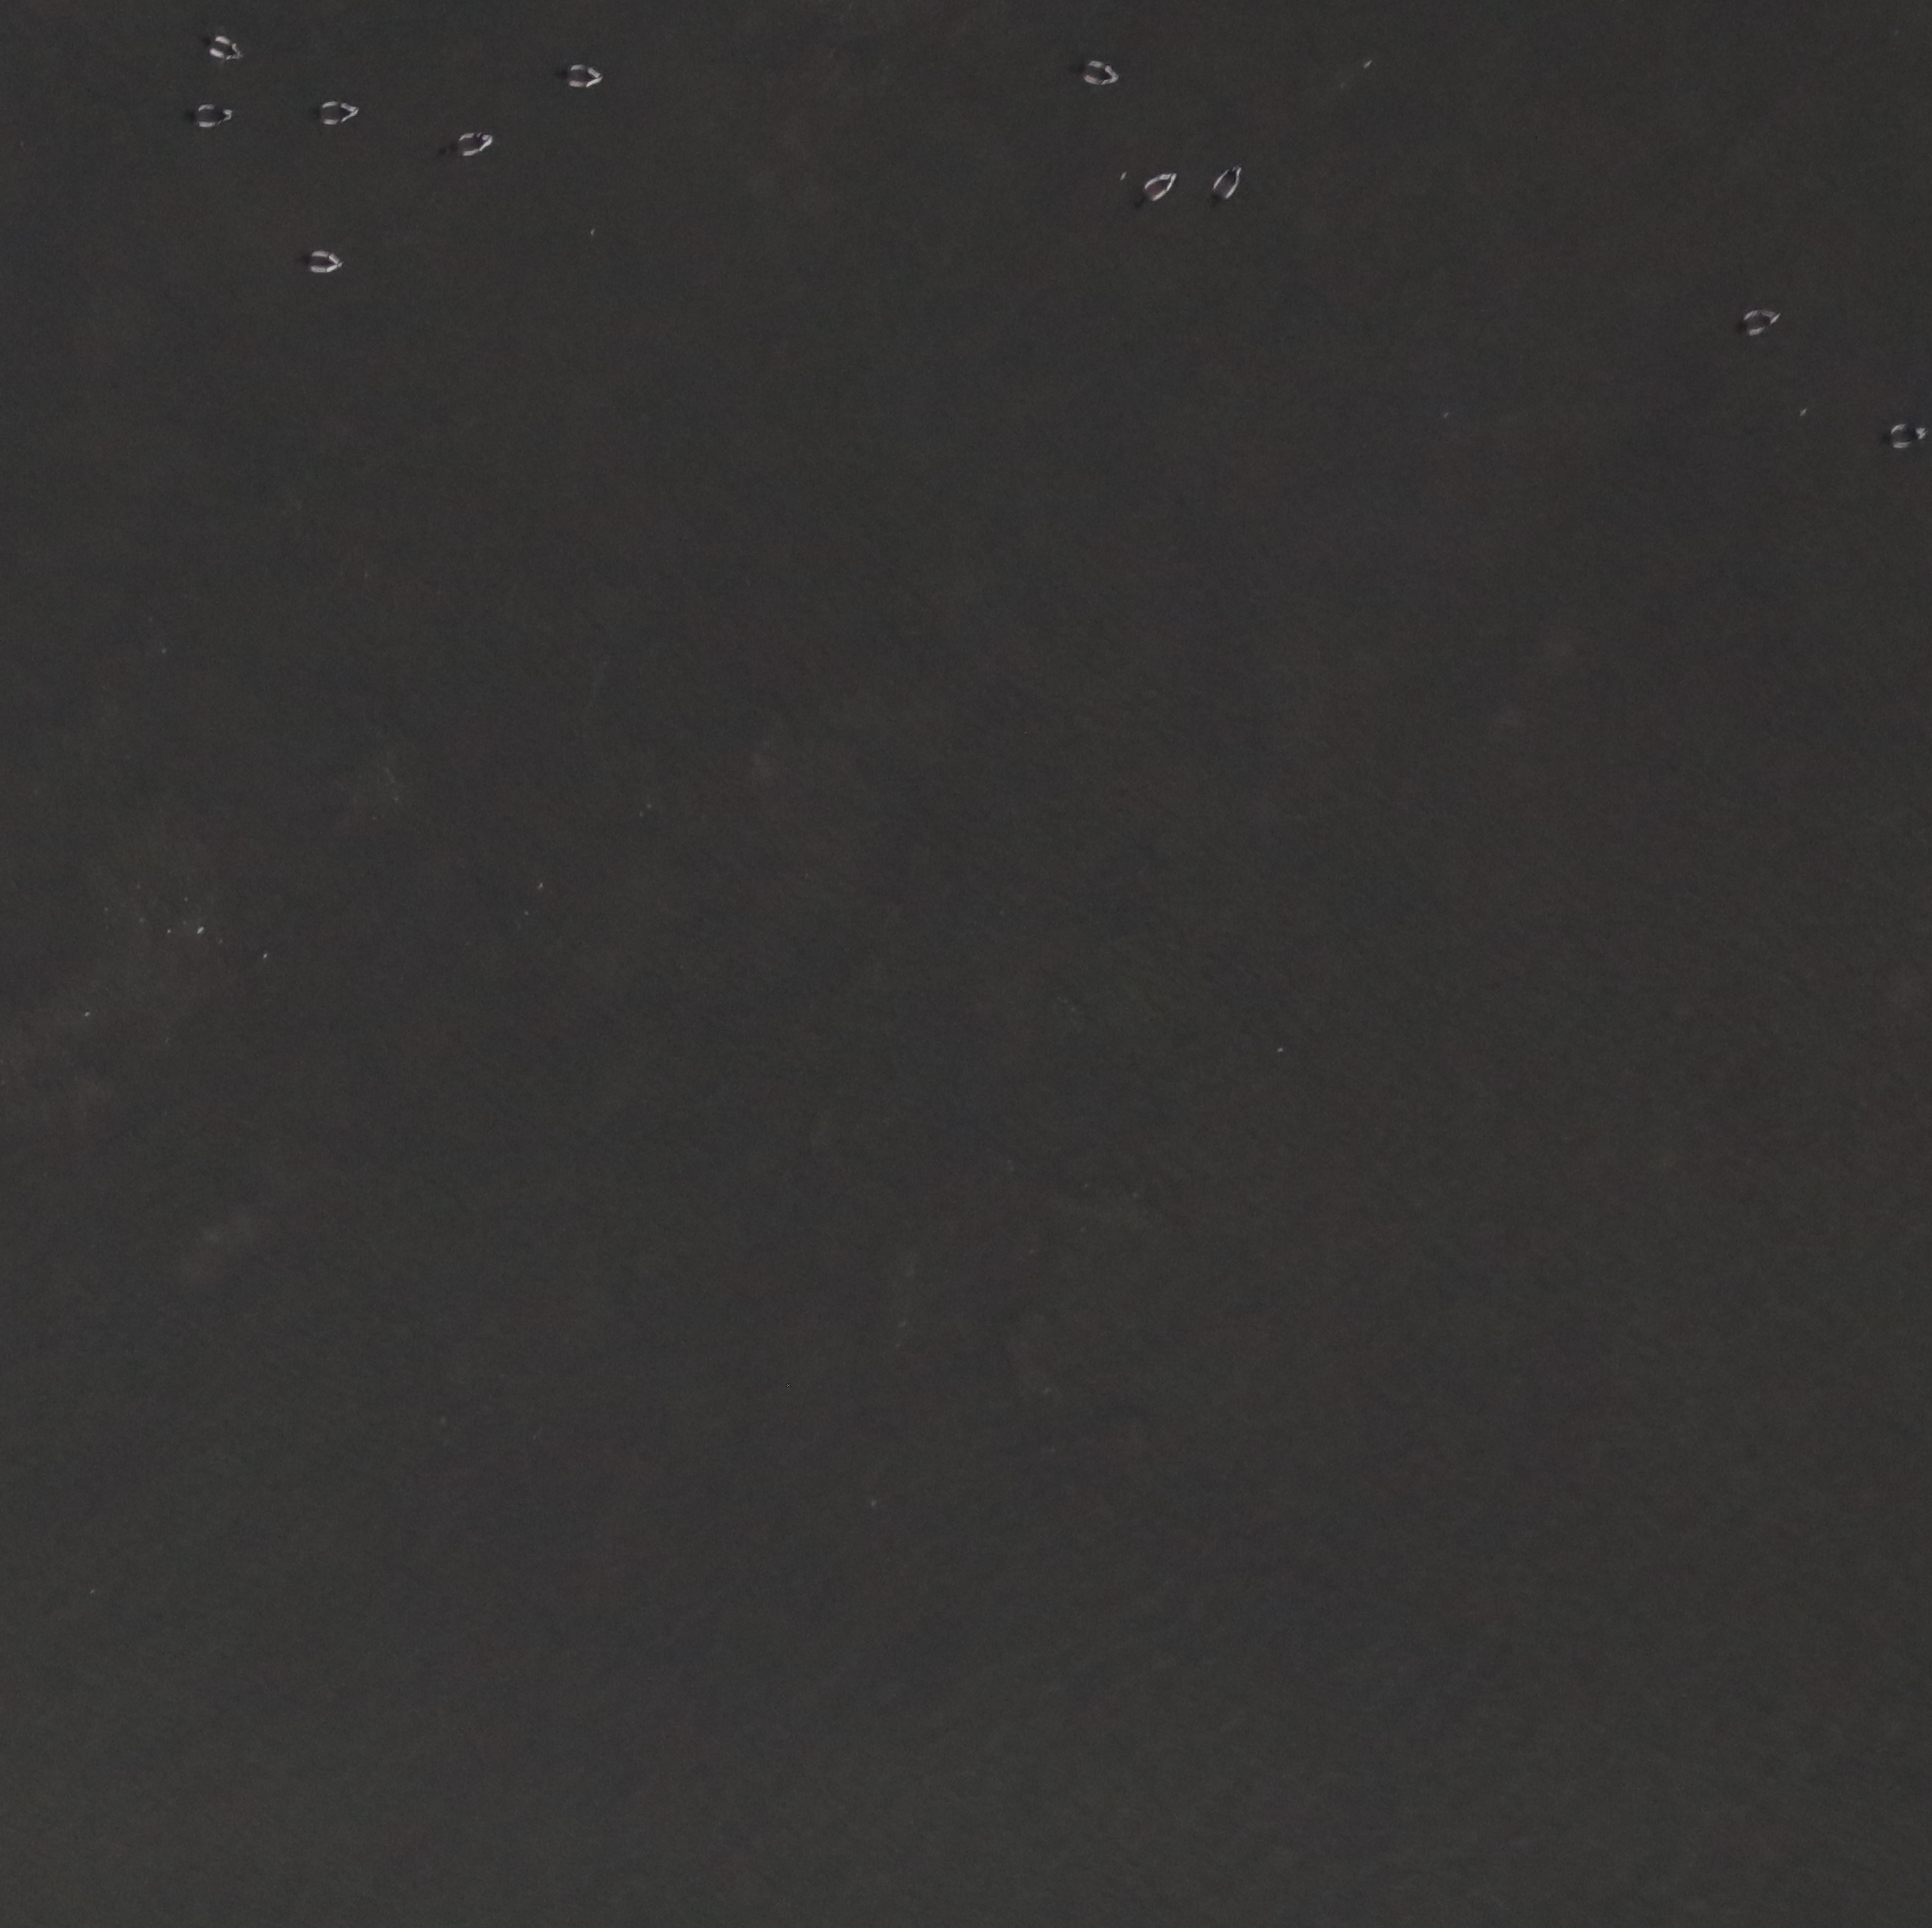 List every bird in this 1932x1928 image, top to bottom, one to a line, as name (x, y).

brant (227, 42)
brant (1103, 69)
brant (581, 76)
brant (333, 110)
brant (209, 117)
brant (470, 146)
brant (1225, 185)
brant (1154, 188)
brant (325, 263)
brant (1759, 322)
brant (1904, 437)